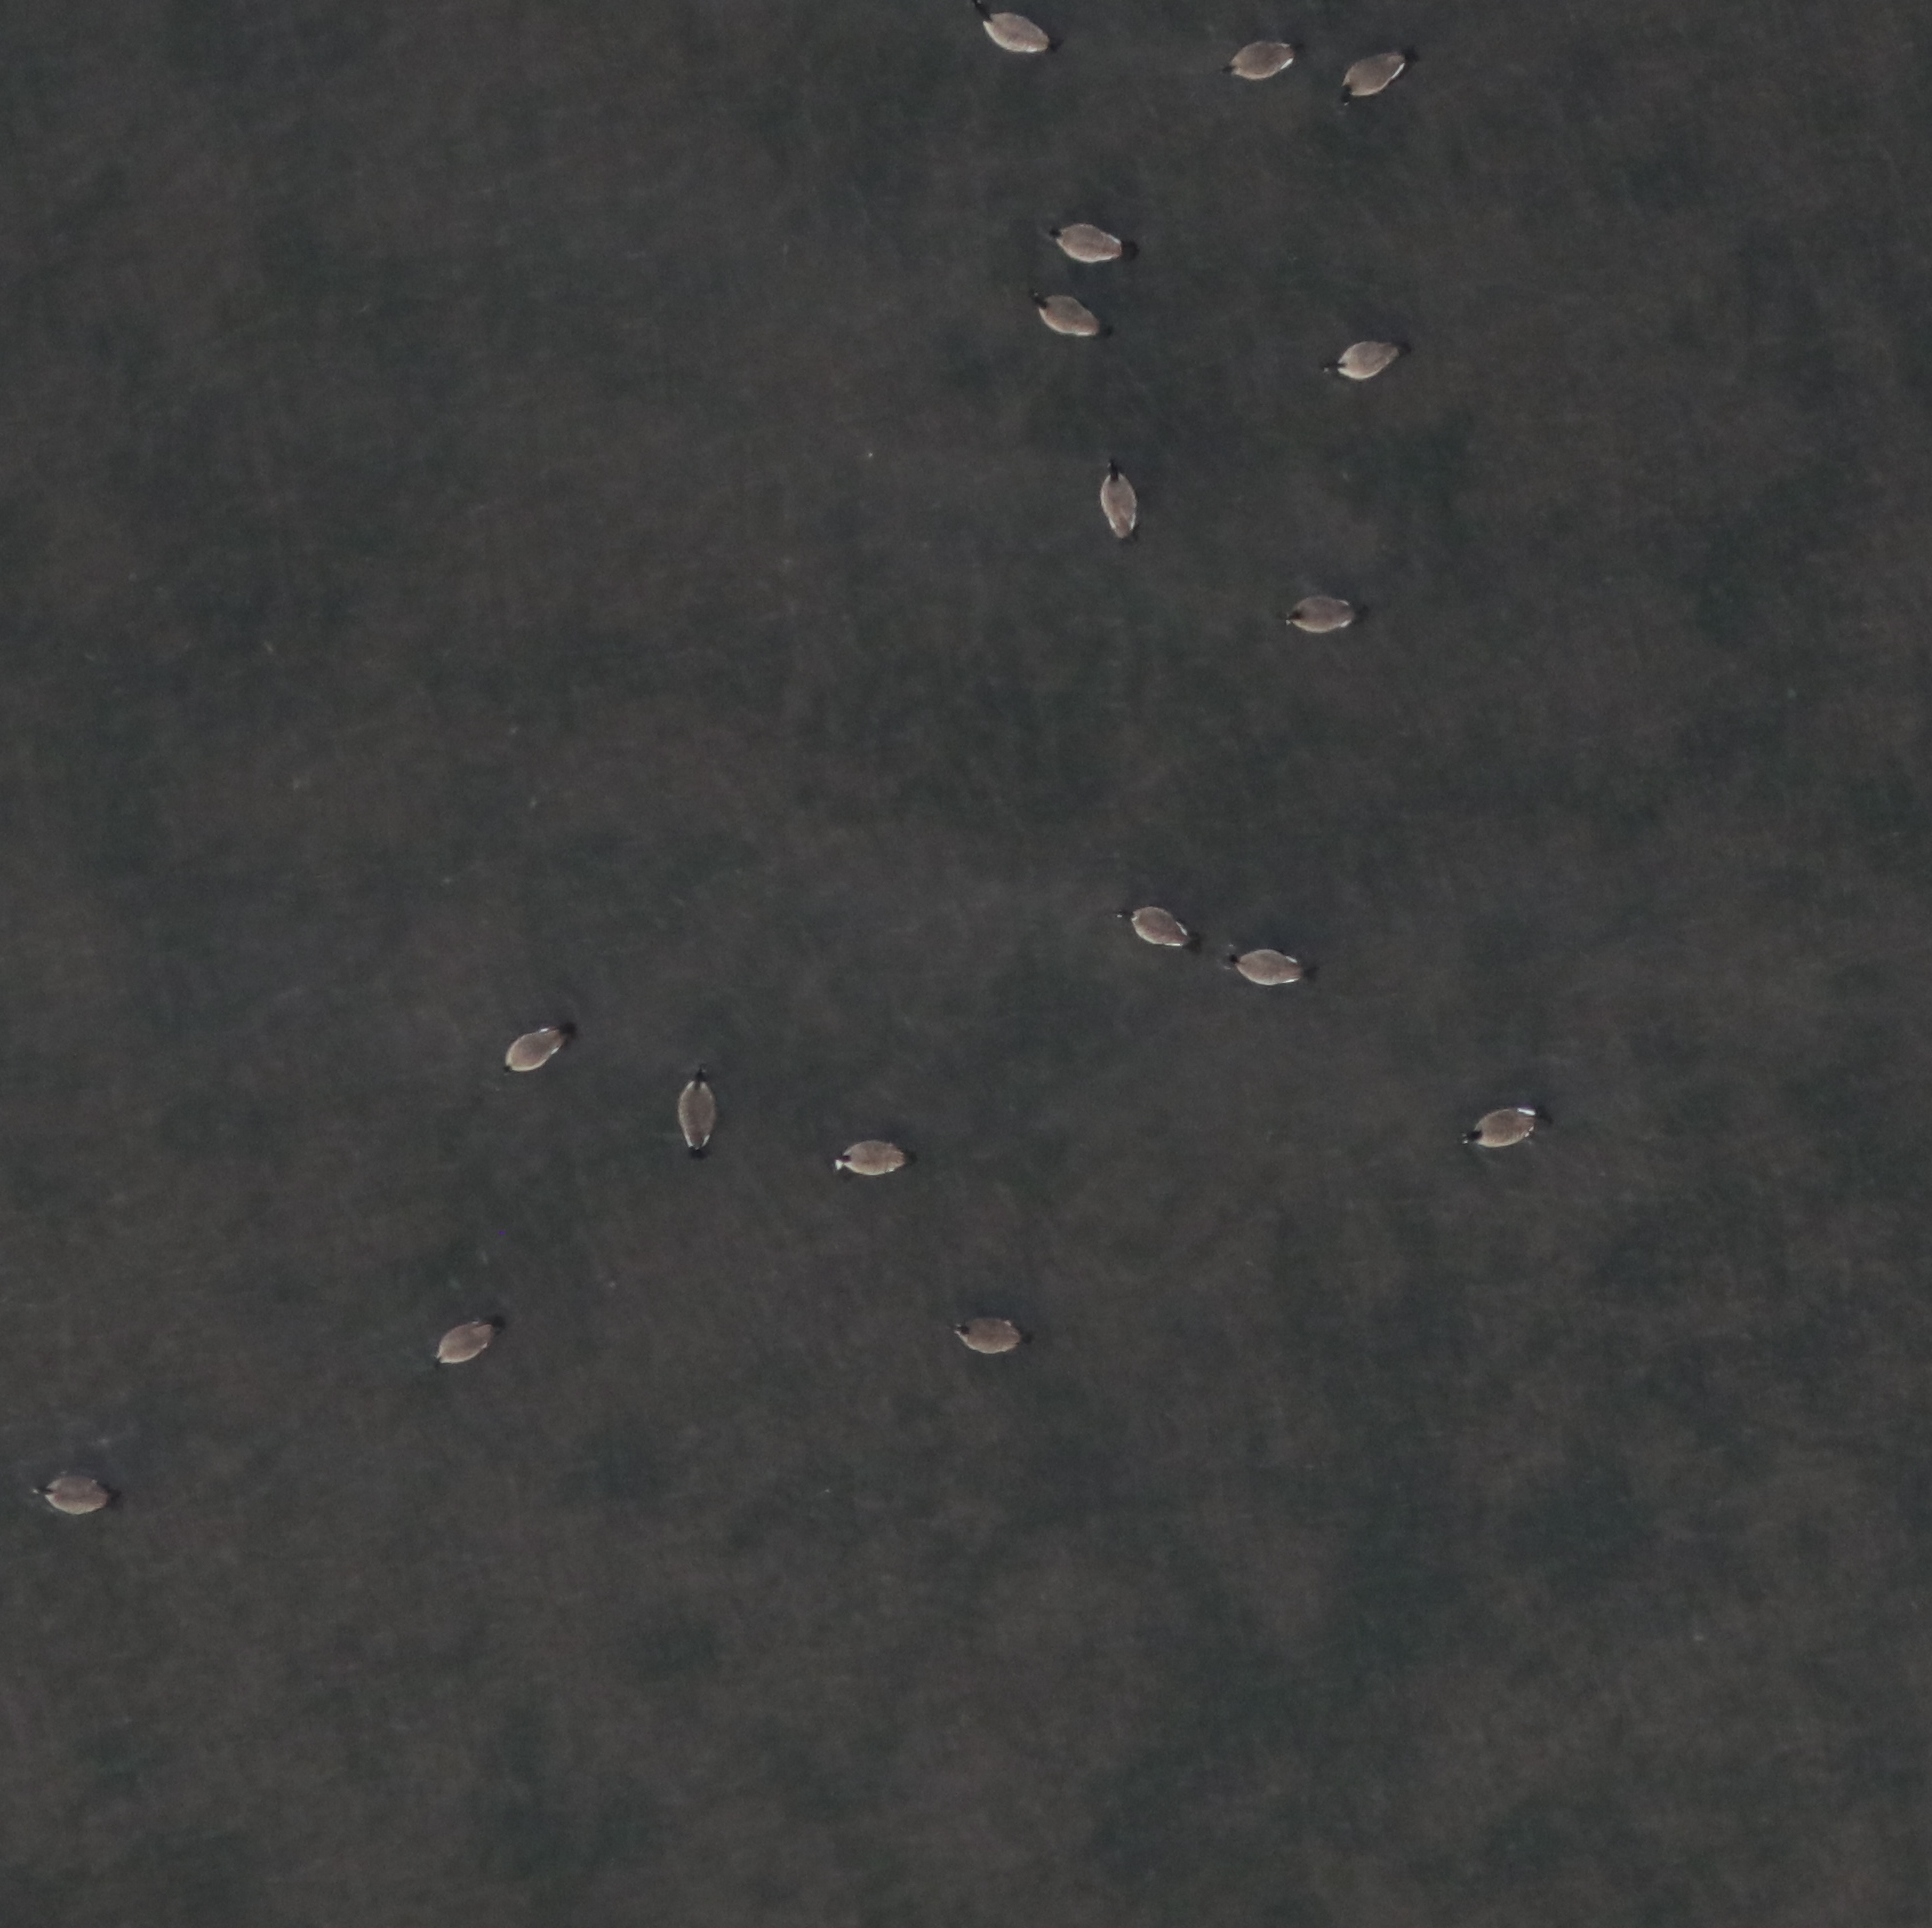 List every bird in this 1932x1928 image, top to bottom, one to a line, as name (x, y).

Canada goose (1016, 31)
Canada goose (1263, 61)
Canada goose (1373, 74)
Canada goose (1090, 243)
Canada goose (1067, 316)
Canada goose (1368, 360)
Canada goose (1120, 503)
Canada goose (1324, 613)
Canada goose (1159, 927)
Canada goose (1267, 966)
Canada goose (534, 1050)
Canada goose (696, 1114)
Canada goose (1503, 1128)
Canada goose (876, 1157)
Canada goose (990, 1337)
Canada goose (466, 1342)
Canada goose (75, 1495)